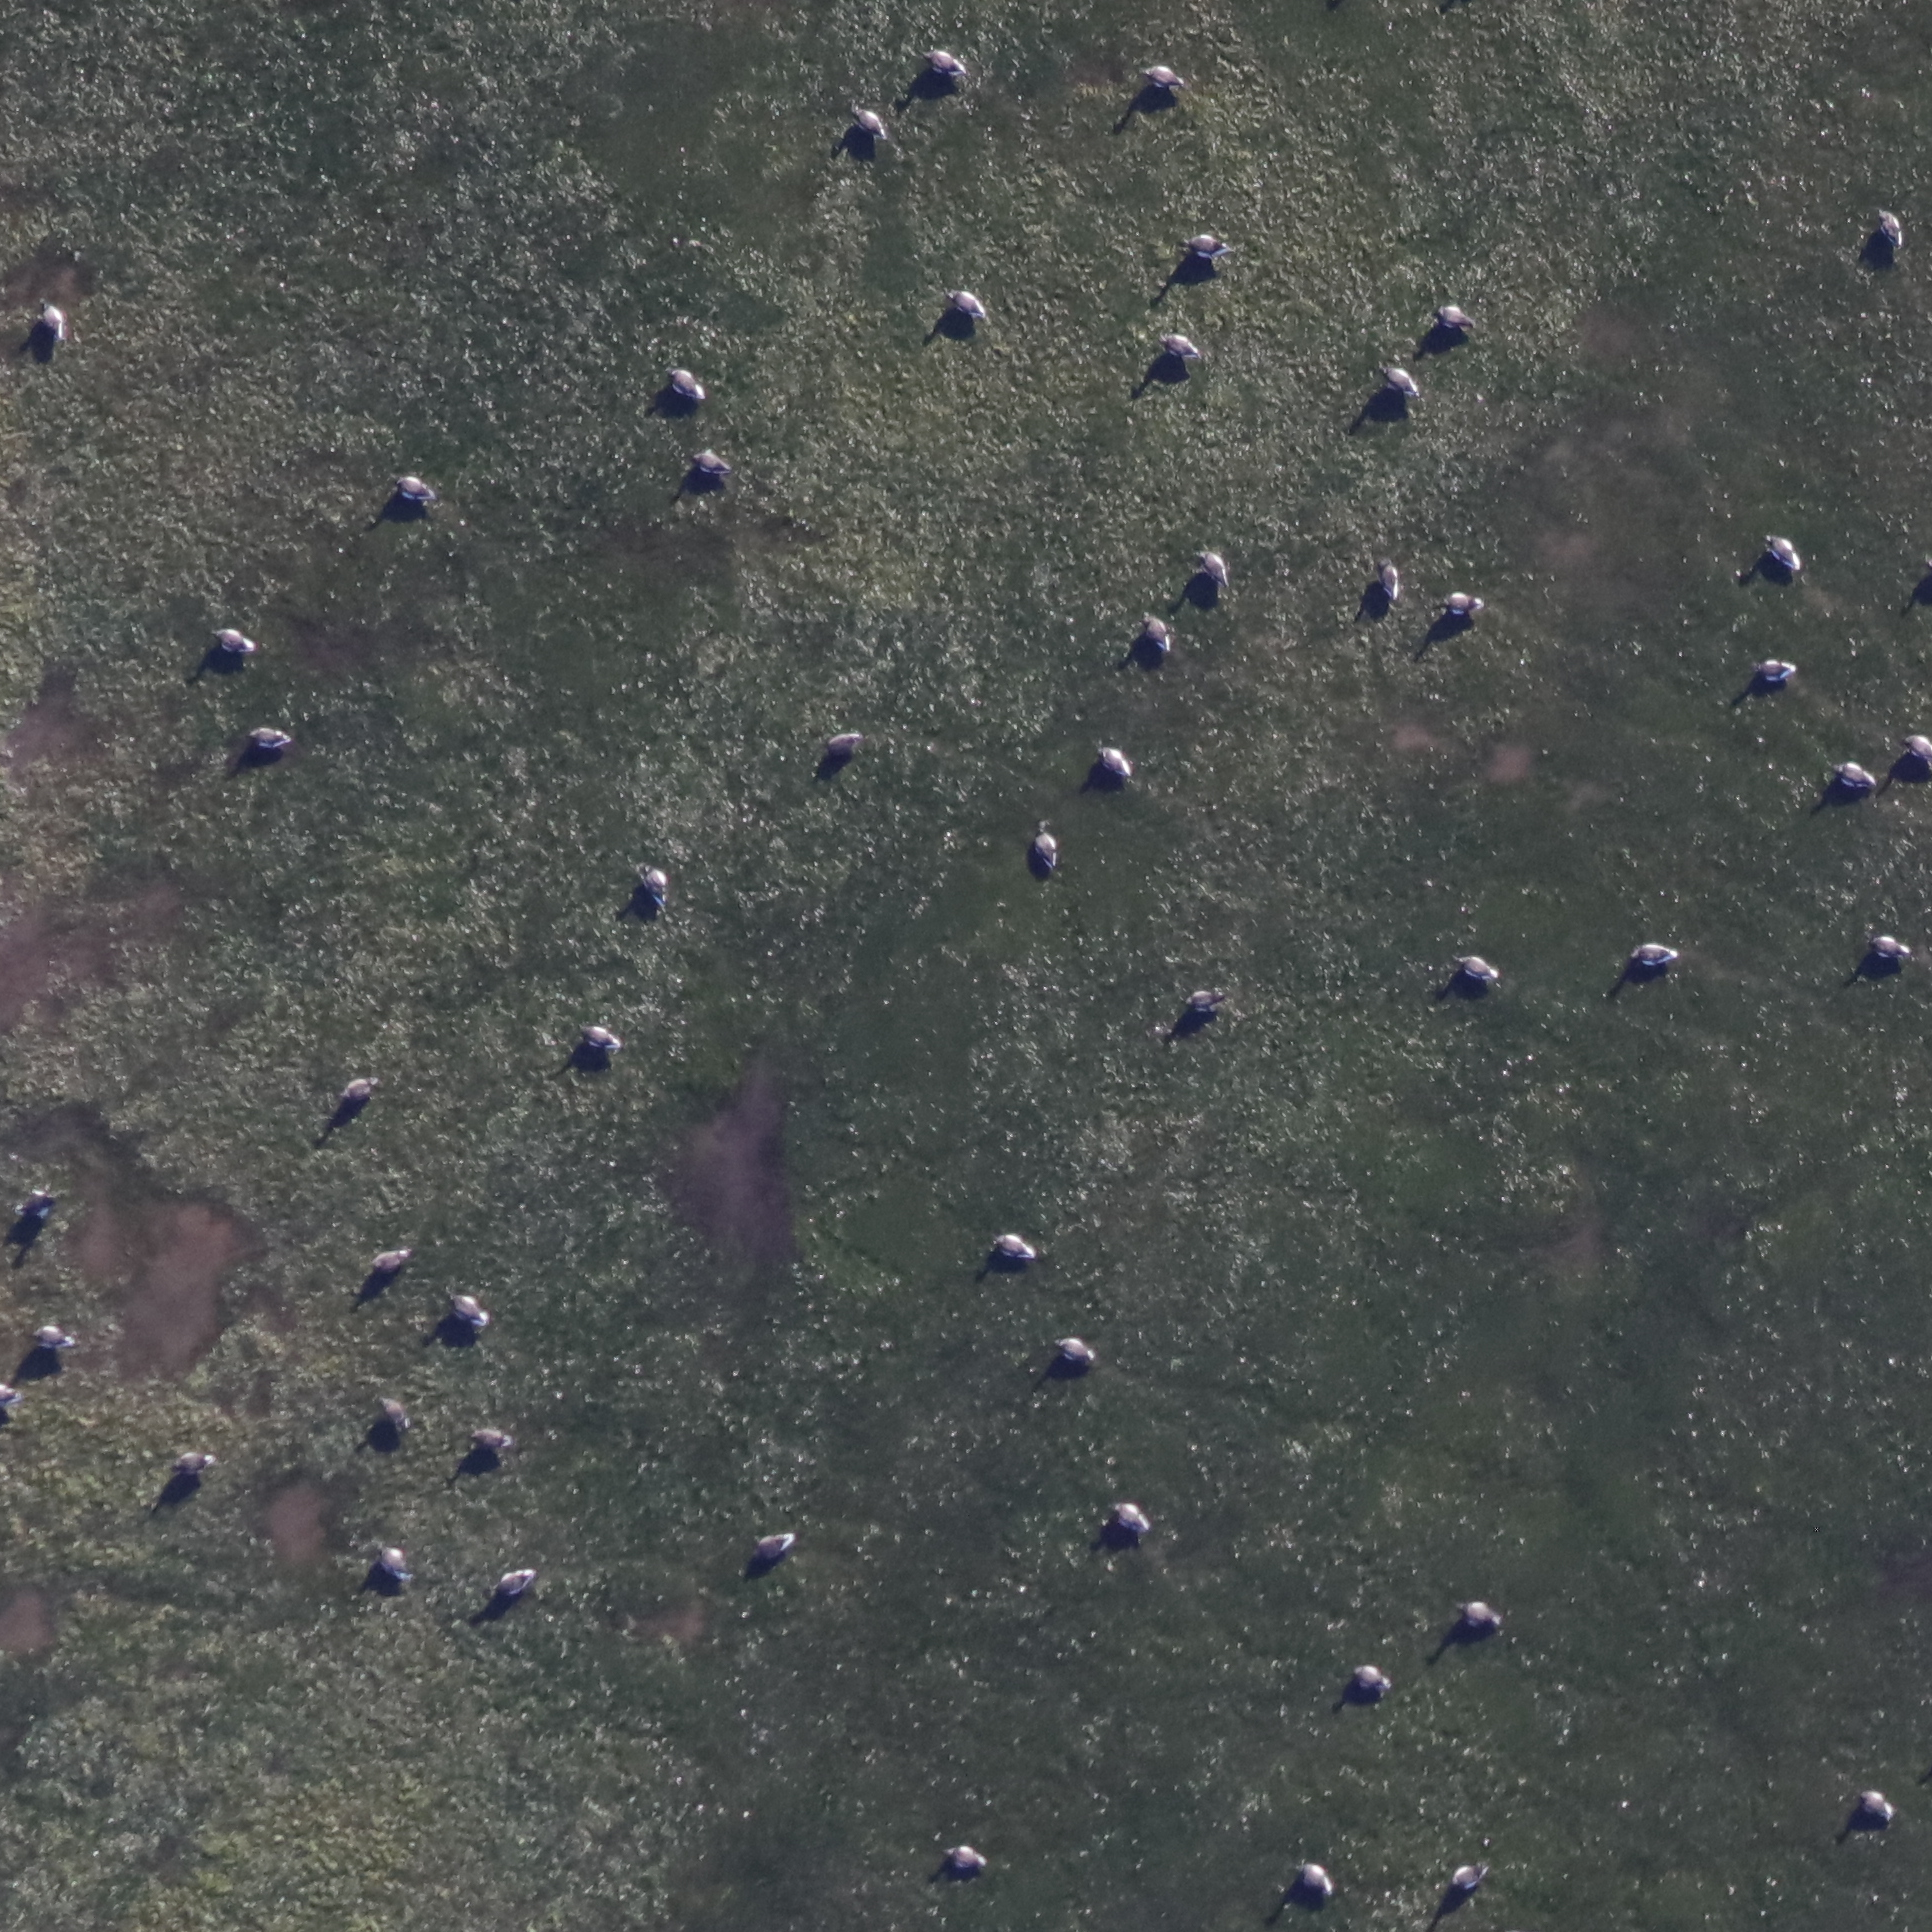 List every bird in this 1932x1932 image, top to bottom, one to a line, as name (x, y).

brant (939, 61)
brant (1163, 79)
brant (870, 123)
brant (1890, 228)
brant (1204, 248)
brant (967, 304)
brant (55, 316)
brant (1455, 317)
brant (1181, 348)
brant (1399, 382)
brant (688, 385)
brant (709, 460)
brant (414, 489)
brant (1783, 552)
brant (1210, 565)
brant (1389, 580)
brant (1461, 605)
brant (1158, 632)
brant (234, 642)
brant (1774, 671)
brant (267, 734)
brant (839, 742)
brant (1923, 751)
brant (1114, 766)
brant (1858, 778)
brant (1046, 846)
brant (655, 884)
brant (1890, 949)
brant (1653, 957)
brant (1479, 971)
brant (1205, 998)
brant (601, 1039)
brant (355, 1090)
brant (36, 1206)
brant (1013, 1247)
brant (387, 1261)
brant (469, 1309)
brant (54, 1338)
brant (1075, 1348)
brant (392, 1409)
brant (495, 1435)
brant (190, 1463)
brant (1130, 1519)
brant (775, 1546)
brant (393, 1562)
brant (515, 1583)
brant (1480, 1617)
brant (1370, 1681)
brant (1875, 1806)
brant (967, 1861)
brant (1467, 1880)
brant (1316, 1881)